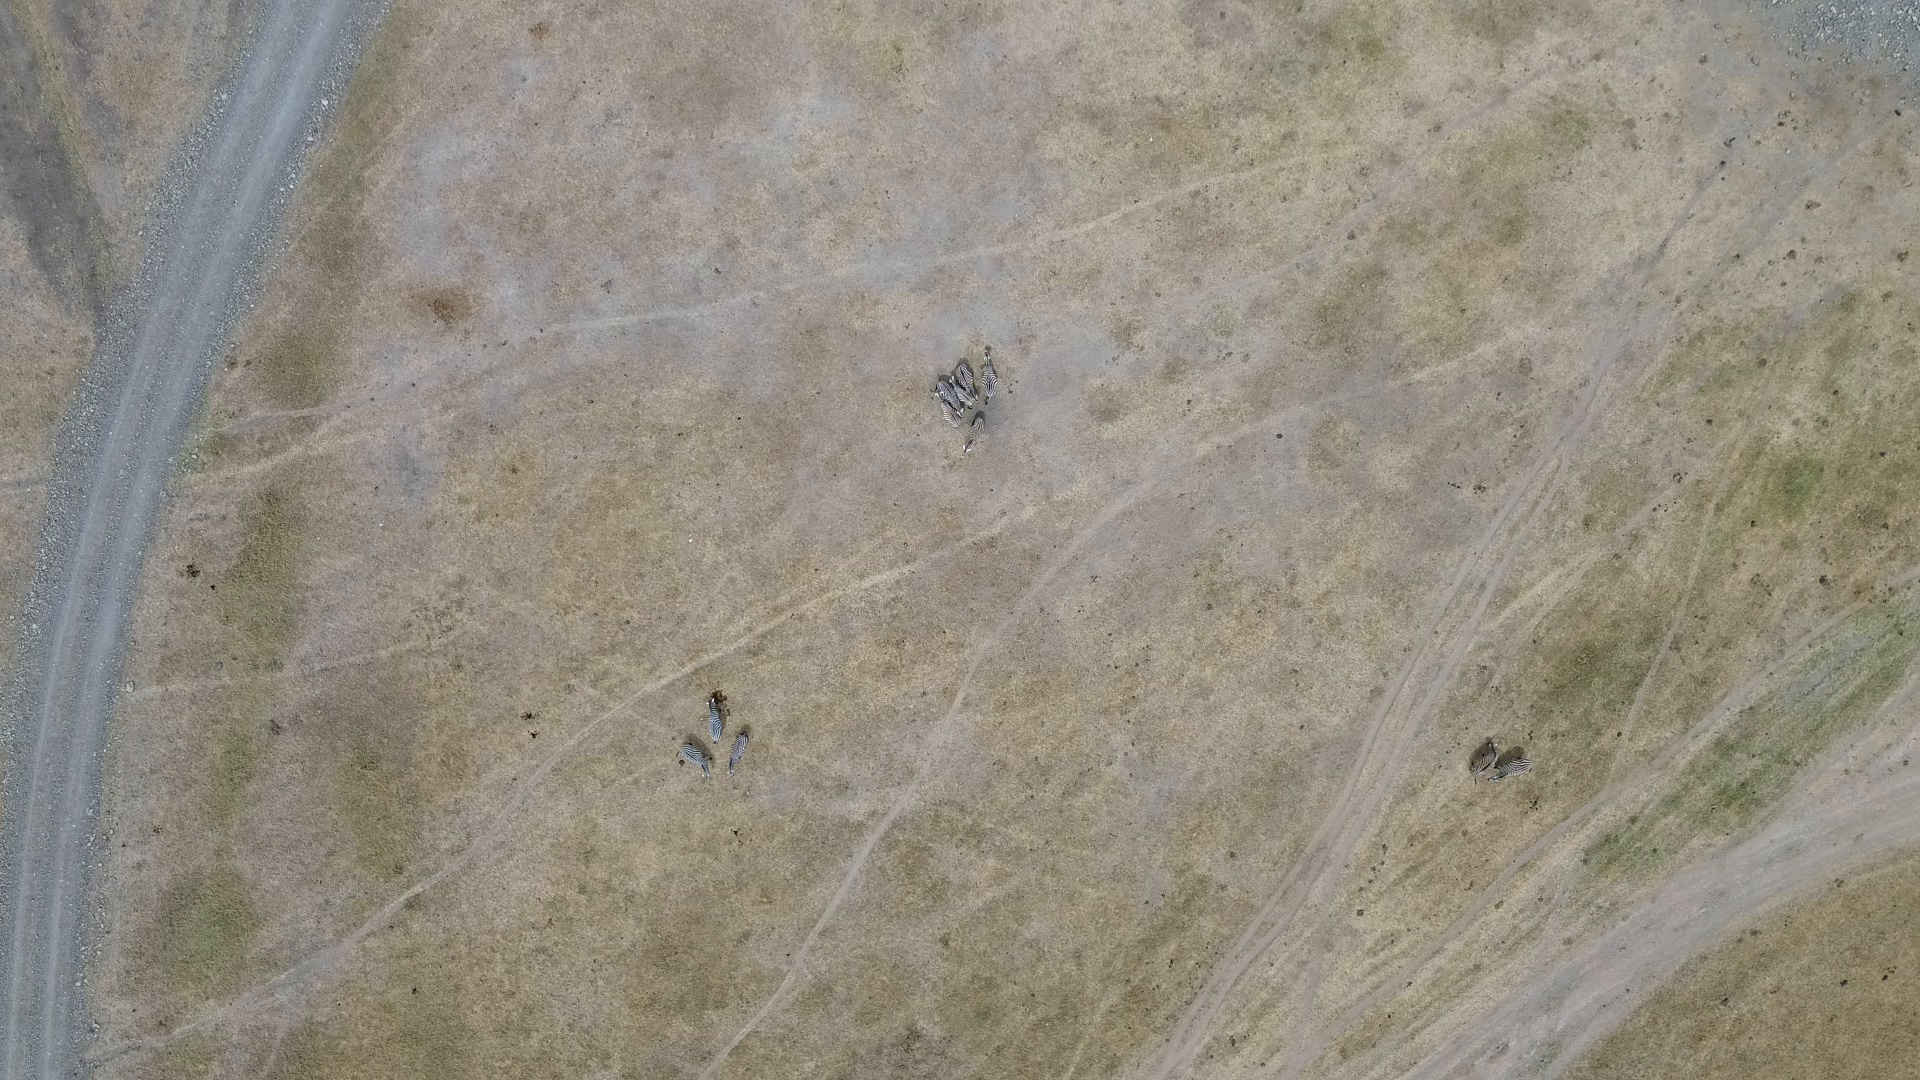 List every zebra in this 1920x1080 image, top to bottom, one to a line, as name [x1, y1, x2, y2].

zebra [982, 354, 997, 398]
zebra [956, 364, 978, 404]
zebra [949, 376, 974, 406]
zebra [937, 381, 964, 417]
zebra [935, 390, 959, 427]
zebra [963, 417, 985, 454]
zebra [706, 696, 722, 743]
zebra [726, 736, 747, 776]
zebra [1472, 743, 1499, 777]
zebra [680, 746, 711, 782]
zebra [1488, 758, 1534, 782]